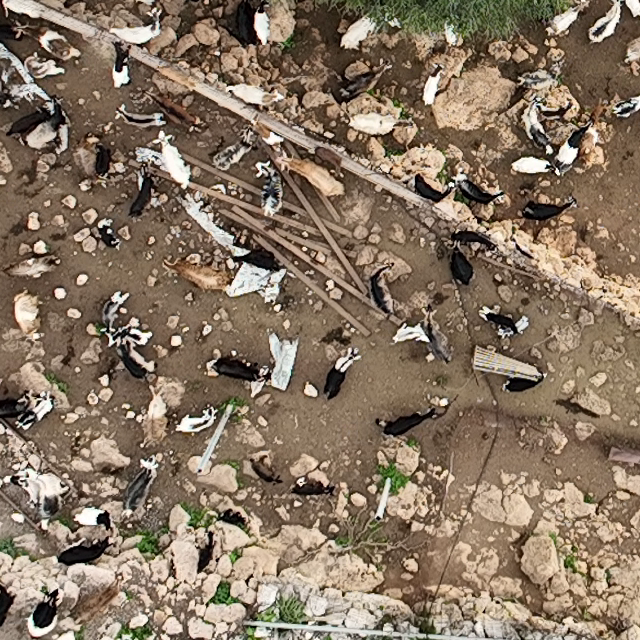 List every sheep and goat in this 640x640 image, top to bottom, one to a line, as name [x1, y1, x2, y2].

goat [236, 0, 254, 42]
goat [254, 0, 269, 45]
goat [544, 0, 588, 35]
goat [587, 0, 623, 44]
goat [619, 0, 639, 22]
goat [111, 7, 164, 44]
goat [341, 12, 401, 47]
goat [624, 13, 639, 62]
goat [0, 18, 23, 42]
goat [444, 20, 457, 47]
goat [13, 22, 81, 59]
goat [111, 41, 132, 88]
goat [25, 53, 65, 81]
goat [334, 58, 390, 101]
goat [421, 65, 443, 106]
goat [0, 69, 13, 108]
goat [515, 71, 559, 90]
goat [224, 83, 285, 105]
goat [611, 83, 639, 118]
goat [144, 87, 208, 133]
goat [523, 95, 555, 156]
goat [20, 100, 63, 149]
goat [539, 100, 573, 118]
goat [112, 102, 167, 128]
goat [7, 105, 53, 134]
goat [348, 113, 417, 134]
goat [558, 118, 594, 163]
goat [253, 120, 283, 153]
goat [573, 126, 597, 173]
goat [213, 130, 253, 172]
goat [154, 132, 192, 190]
goat [0, 137, 6, 193]
goat [93, 145, 112, 176]
goat [276, 156, 348, 197]
goat [510, 157, 561, 176]
goat [253, 162, 284, 215]
goat [455, 169, 506, 205]
goat [413, 173, 455, 203]
goat [130, 174, 153, 218]
goat [520, 193, 578, 219]
goat [97, 218, 120, 248]
goat [452, 229, 497, 251]
goat [451, 236, 475, 284]
goat [5, 254, 61, 276]
goat [163, 255, 230, 290]
goat [369, 260, 396, 316]
goat [14, 290, 46, 341]
goat [99, 292, 130, 333]
goat [422, 303, 450, 362]
goat [479, 305, 520, 334]
goat [390, 325, 428, 343]
goat [104, 330, 153, 347]
goat [115, 341, 158, 377]
goat [324, 347, 361, 397]
goat [212, 353, 272, 382]
goat [501, 373, 546, 393]
goat [140, 385, 165, 448]
goat [16, 391, 52, 430]
goat [0, 392, 38, 418]
goat [174, 402, 218, 432]
goat [376, 405, 436, 438]
goat [120, 451, 157, 517]
goat [246, 454, 283, 484]
goat [17, 473, 67, 531]
goat [12, 476, 38, 508]
goat [295, 478, 336, 497]
goat [73, 507, 112, 530]
goat [57, 536, 112, 566]
goat [60, 571, 125, 632]
goat [0, 579, 15, 638]
goat [25, 589, 60, 637]